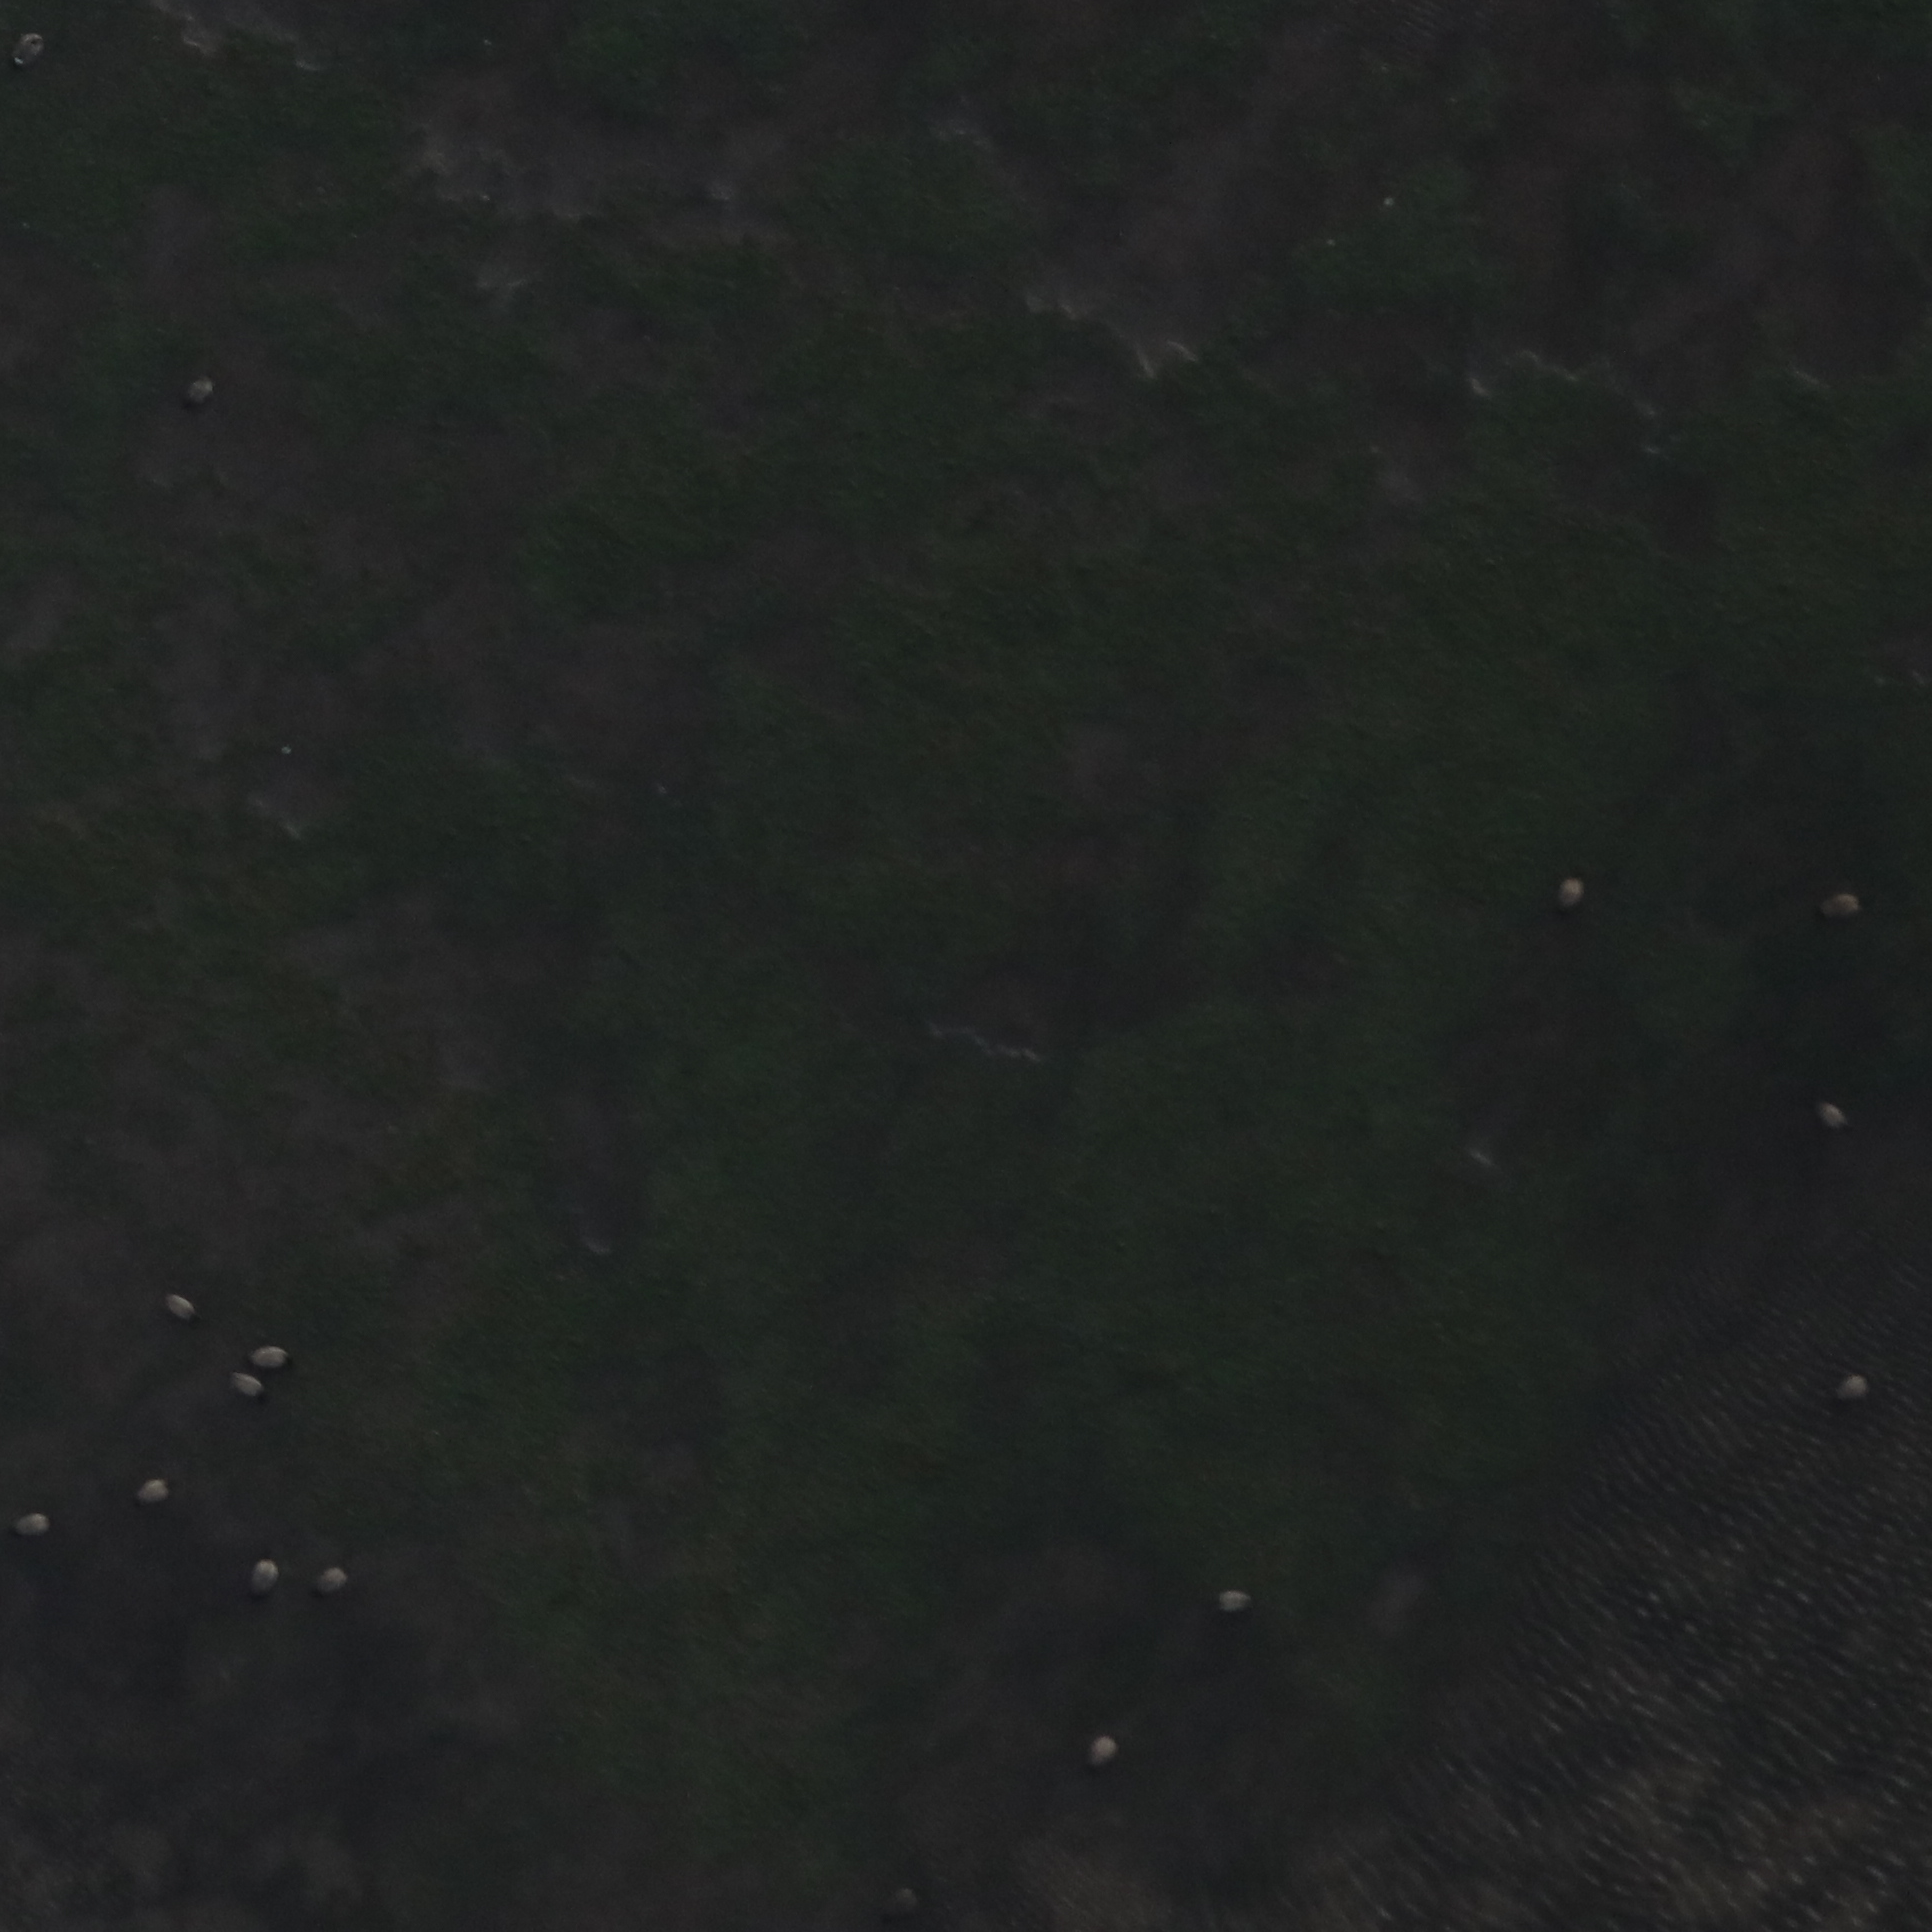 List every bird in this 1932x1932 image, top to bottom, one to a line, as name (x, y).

brant (26, 44)
Canada goose (203, 391)
Canada goose (1565, 888)
Canada goose (1845, 896)
Canada goose (1833, 1123)
Canada goose (183, 1310)
Canada goose (272, 1360)
Canada goose (246, 1391)
Canada goose (1852, 1394)
Canada goose (157, 1487)
Canada goose (33, 1524)
Canada goose (262, 1572)
Canada goose (333, 1581)
Canada goose (1233, 1604)
Canada goose (1105, 1753)
Canada goose (907, 1899)